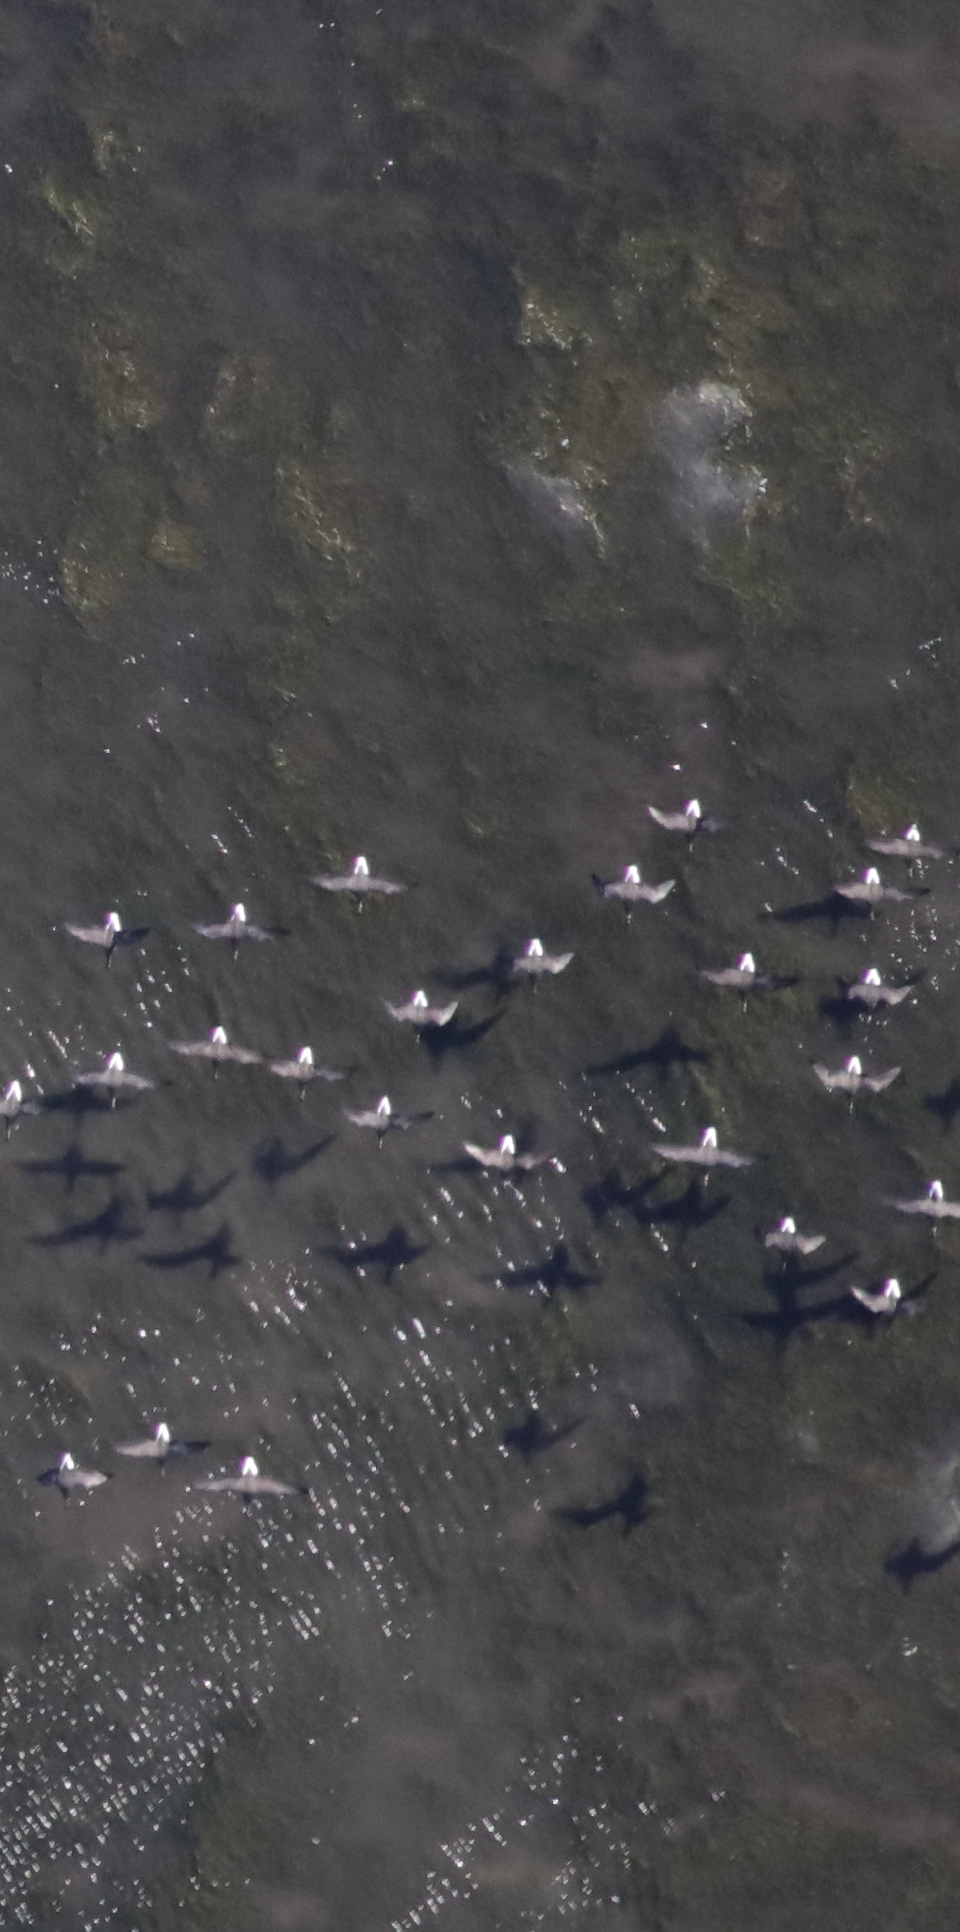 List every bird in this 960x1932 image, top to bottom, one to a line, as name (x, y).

brant (680, 826)
brant (913, 843)
brant (359, 880)
brant (638, 888)
brant (877, 904)
brant (235, 932)
brant (102, 933)
brant (539, 960)
brant (740, 974)
brant (874, 988)
brant (431, 1008)
brant (224, 1045)
brant (297, 1064)
brant (108, 1074)
brant (845, 1077)
brant (8, 1104)
brant (375, 1131)
brant (507, 1153)
brant (713, 1153)
brant (940, 1205)
brant (787, 1242)
brant (877, 1299)
brant (166, 1445)
brant (60, 1477)
brant (255, 1483)